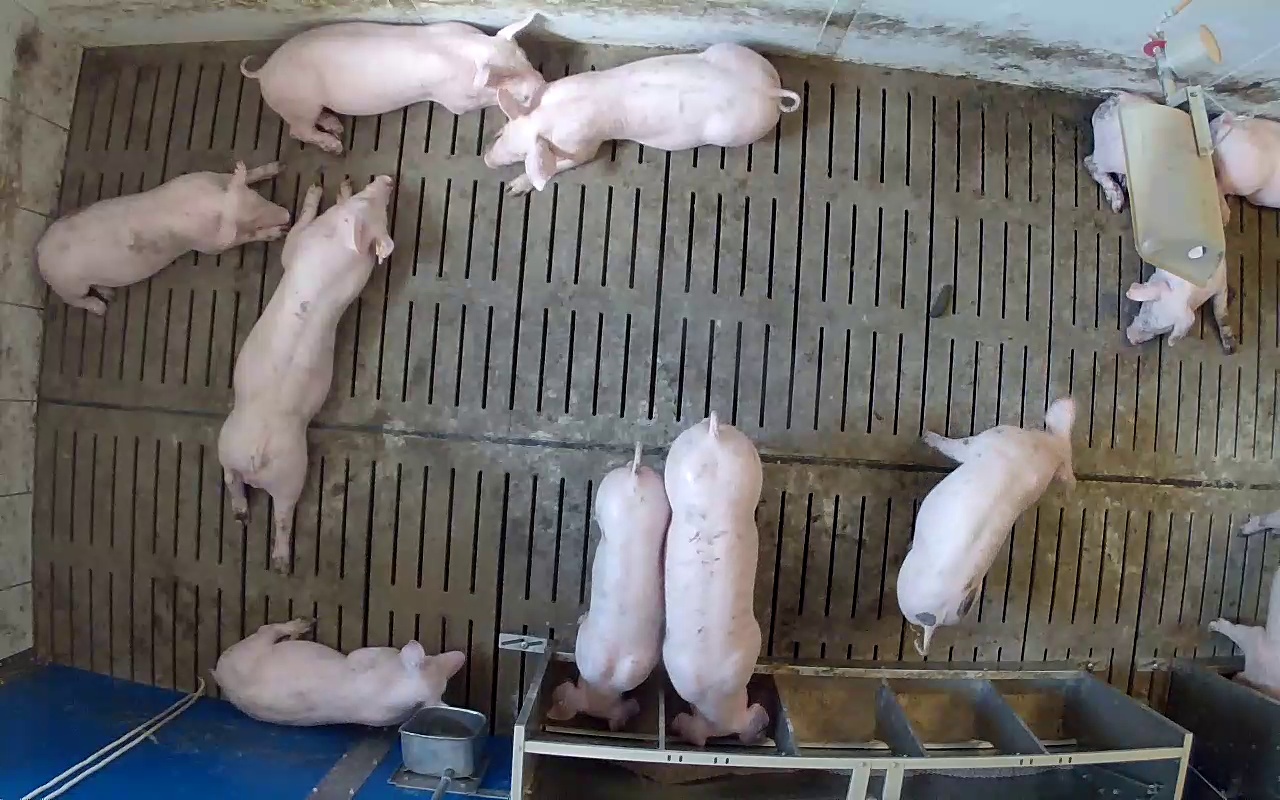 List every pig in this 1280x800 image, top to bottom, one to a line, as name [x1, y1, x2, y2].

pig [237, 11, 546, 154]
pig [483, 41, 803, 197]
pig [1083, 86, 1239, 353]
pig [1209, 111, 1279, 228]
pig [33, 160, 291, 316]
pig [217, 174, 398, 578]
pig [895, 398, 1077, 660]
pig [662, 409, 771, 748]
pig [546, 440, 674, 731]
pig [1206, 511, 1280, 702]
pig [207, 616, 466, 729]